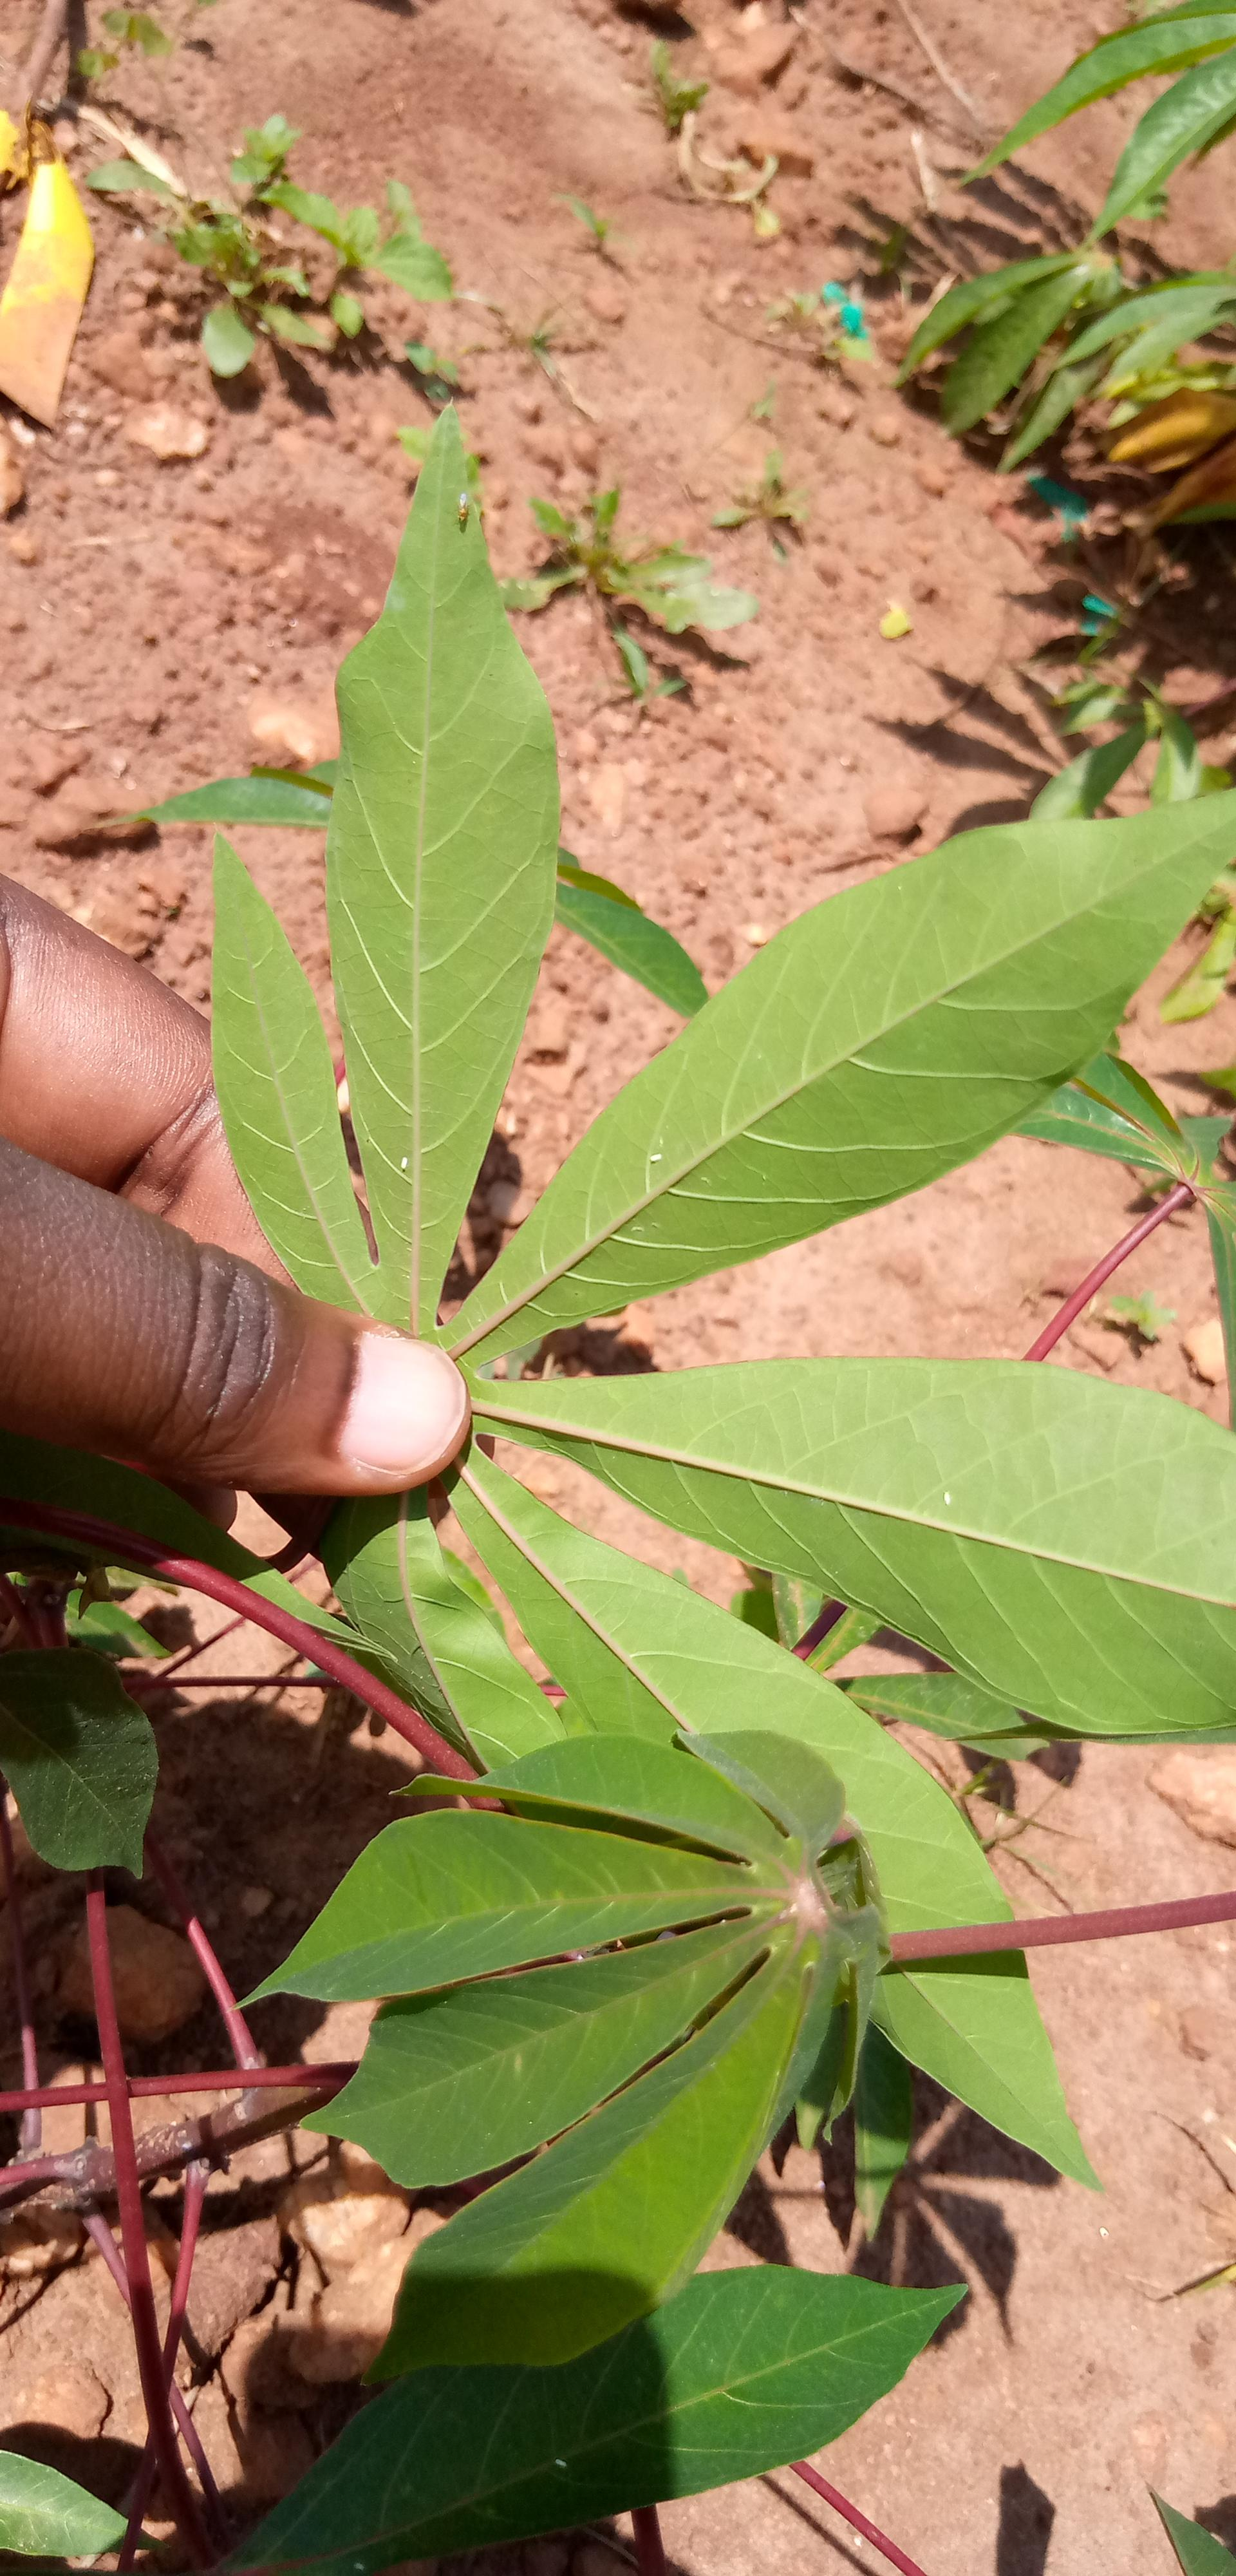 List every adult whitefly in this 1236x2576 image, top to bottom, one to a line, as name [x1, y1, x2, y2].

whitefly [639, 1144, 673, 1170]
whitefly [386, 1147, 420, 1177]
whitefly [932, 1481, 958, 1516]